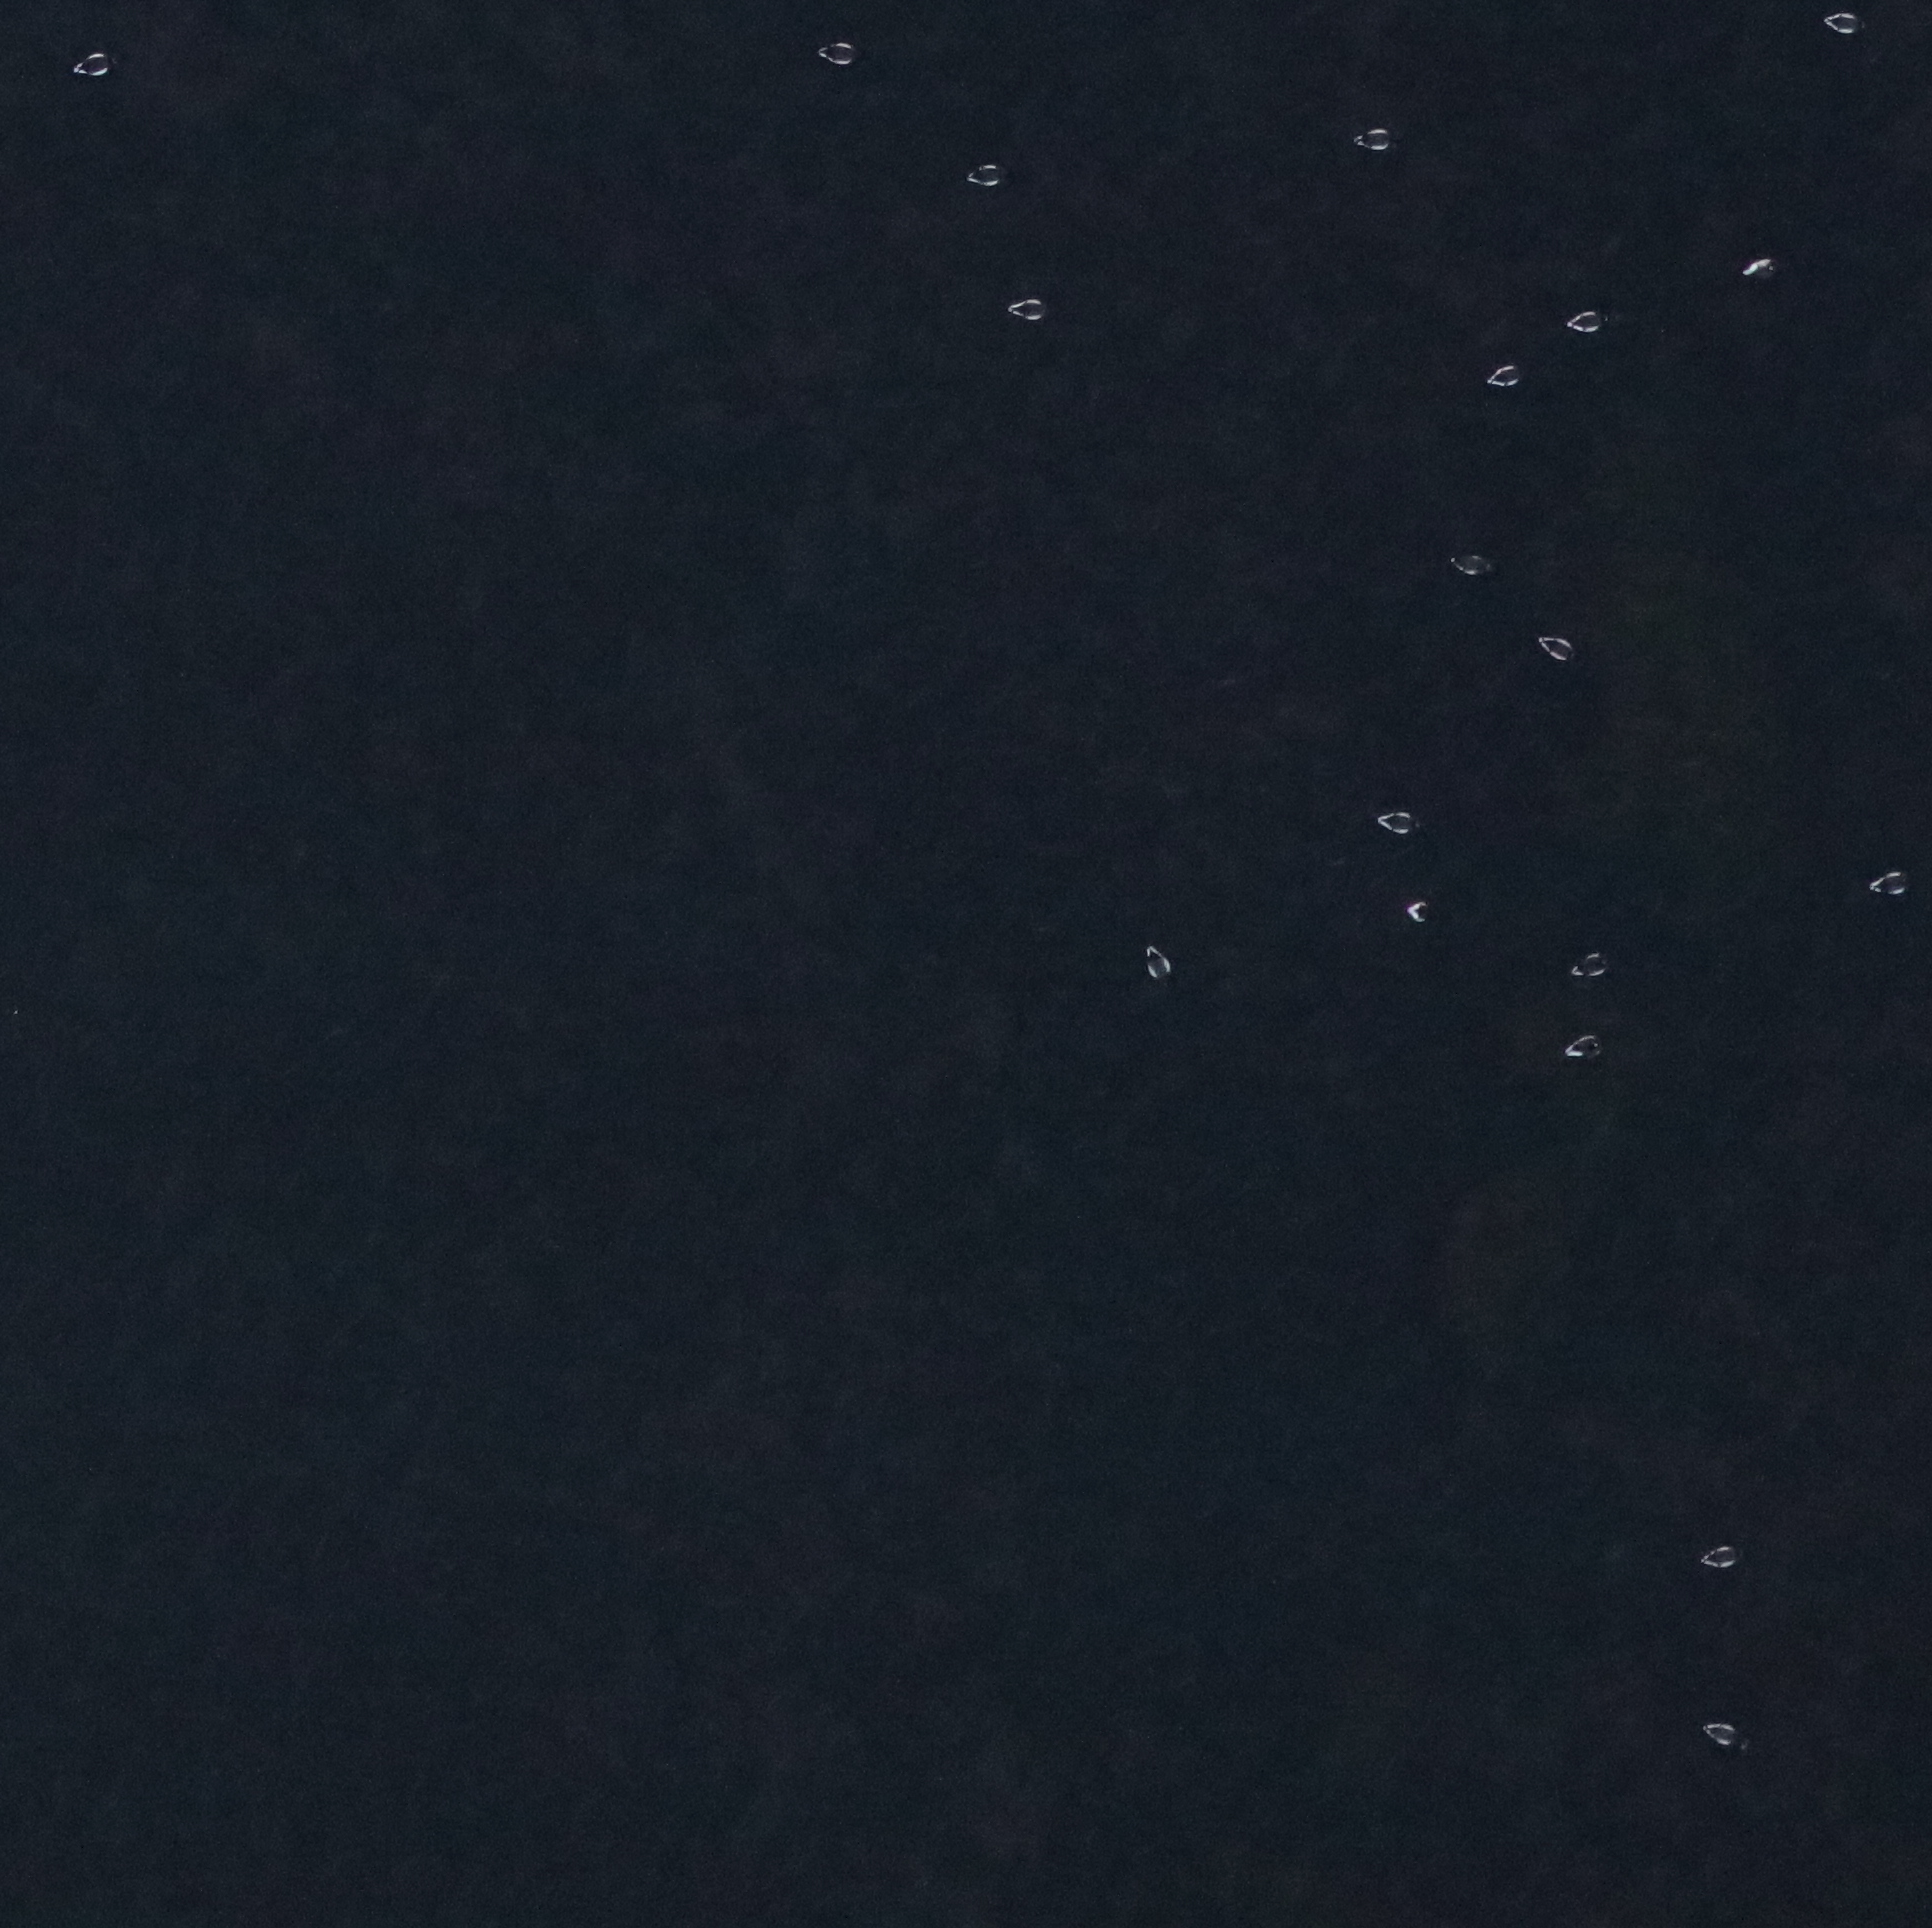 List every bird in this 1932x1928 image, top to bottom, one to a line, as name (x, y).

brant (1845, 23)
brant (839, 53)
brant (95, 64)
brant (1376, 139)
brant (986, 175)
brant (1765, 270)
brant (1030, 309)
brant (1589, 322)
brant (1505, 376)
brant (1473, 564)
brant (1558, 649)
brant (1400, 822)
brant (1892, 885)
brant (1424, 912)
brant (1157, 965)
brant (1590, 966)
brant (1583, 1046)
brant (1722, 1556)
brant (1724, 1734)